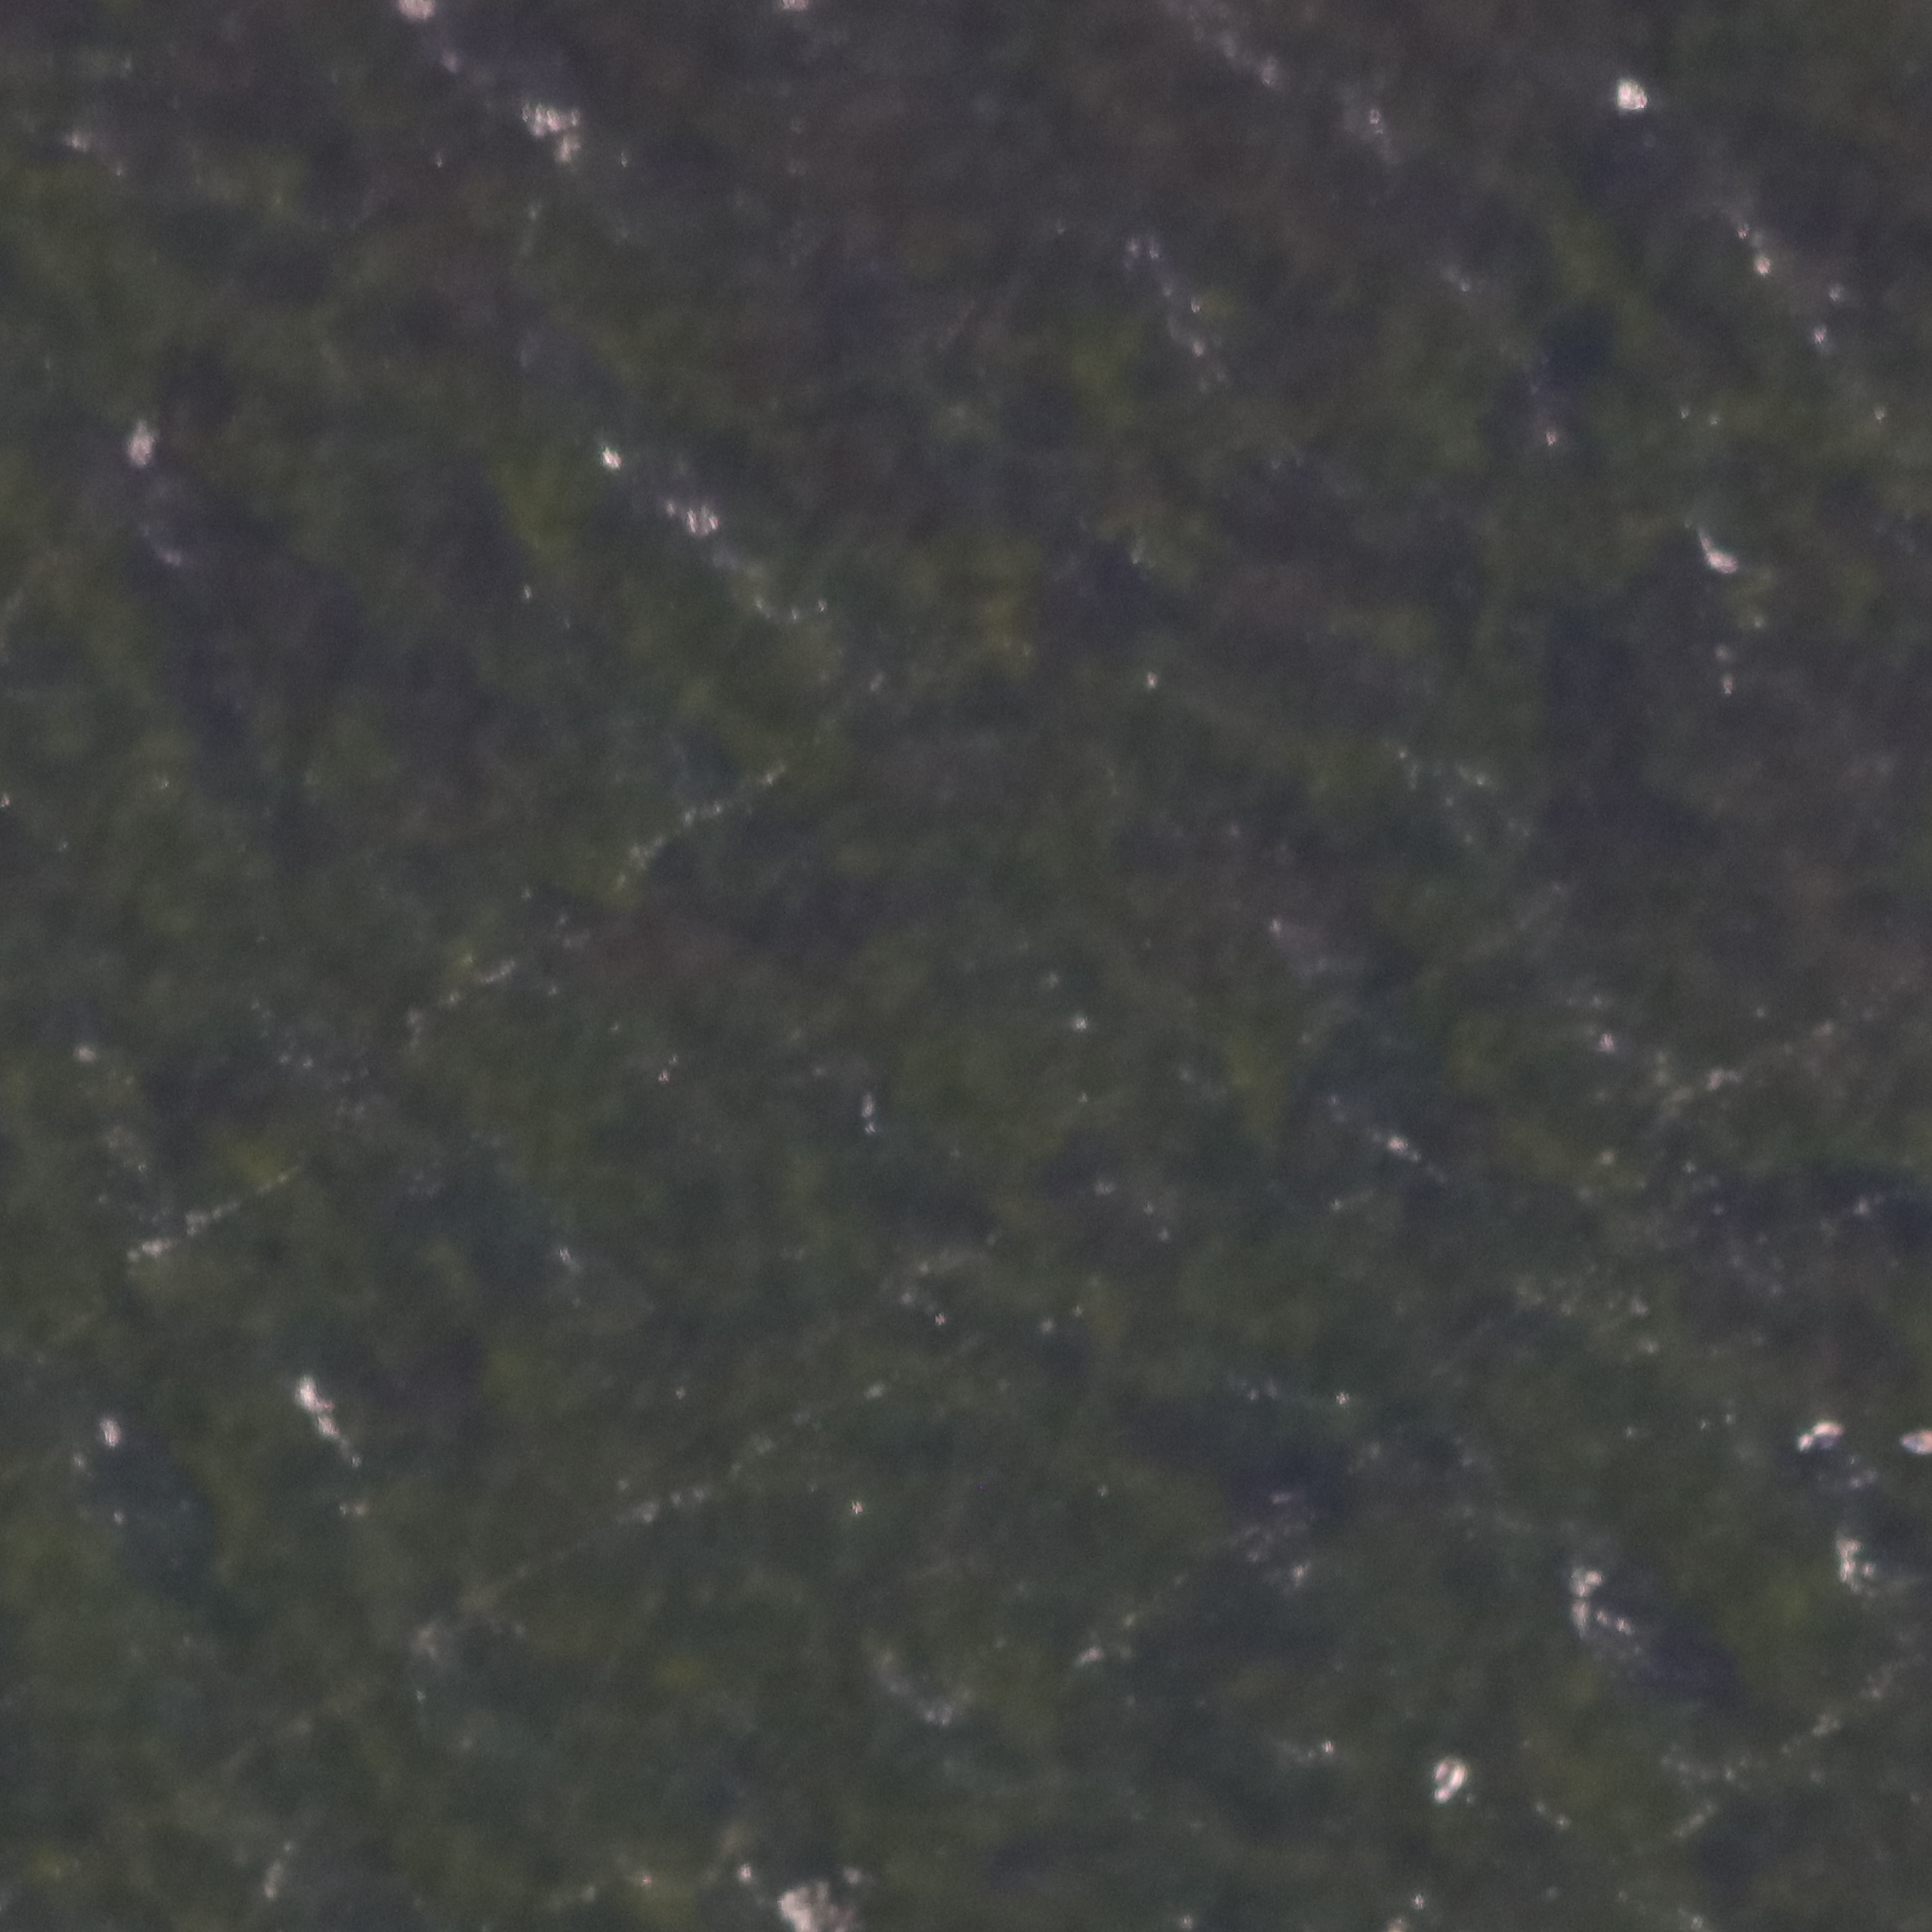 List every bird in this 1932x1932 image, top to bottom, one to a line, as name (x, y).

brant (1819, 1436)
brant (1919, 1443)
brant (1453, 1773)